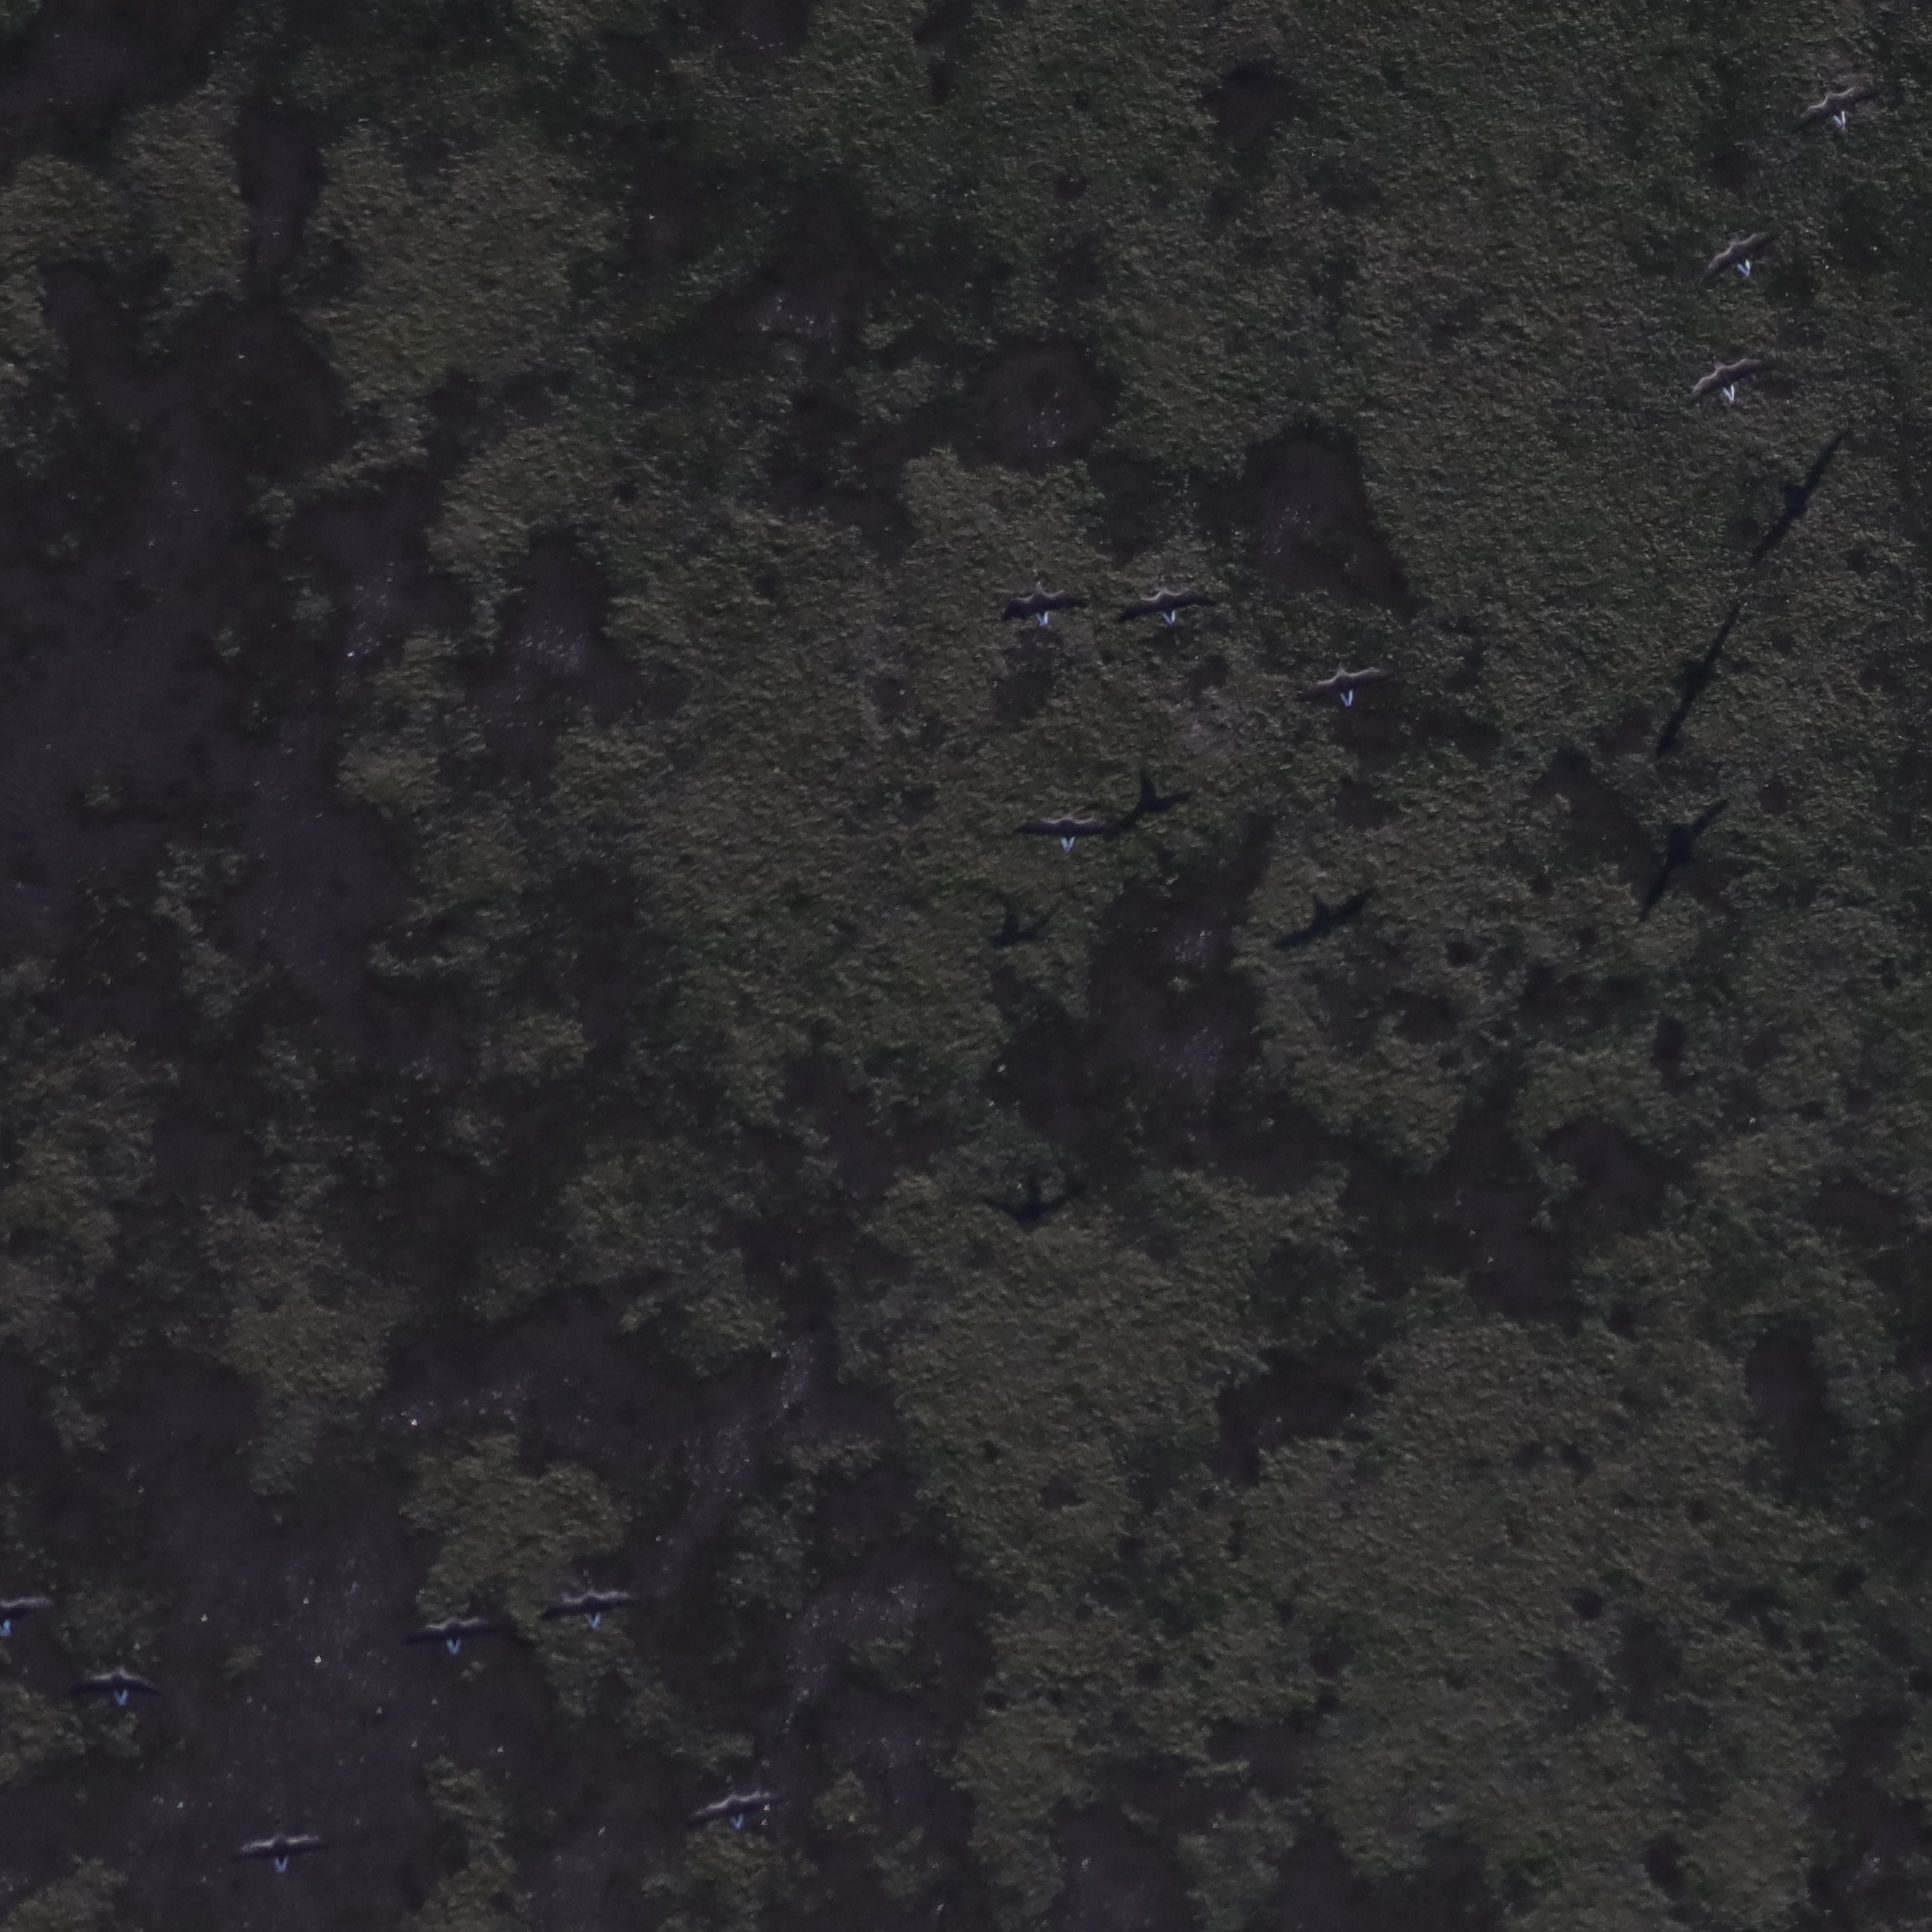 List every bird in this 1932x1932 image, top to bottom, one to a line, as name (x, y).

brant (1841, 106)
brant (1743, 260)
brant (1728, 383)
brant (1047, 599)
brant (1170, 608)
brant (1343, 692)
brant (1067, 827)
brant (589, 1598)
brant (3, 1609)
brant (457, 1637)
brant (117, 1692)
brant (739, 1812)
brant (285, 1867)